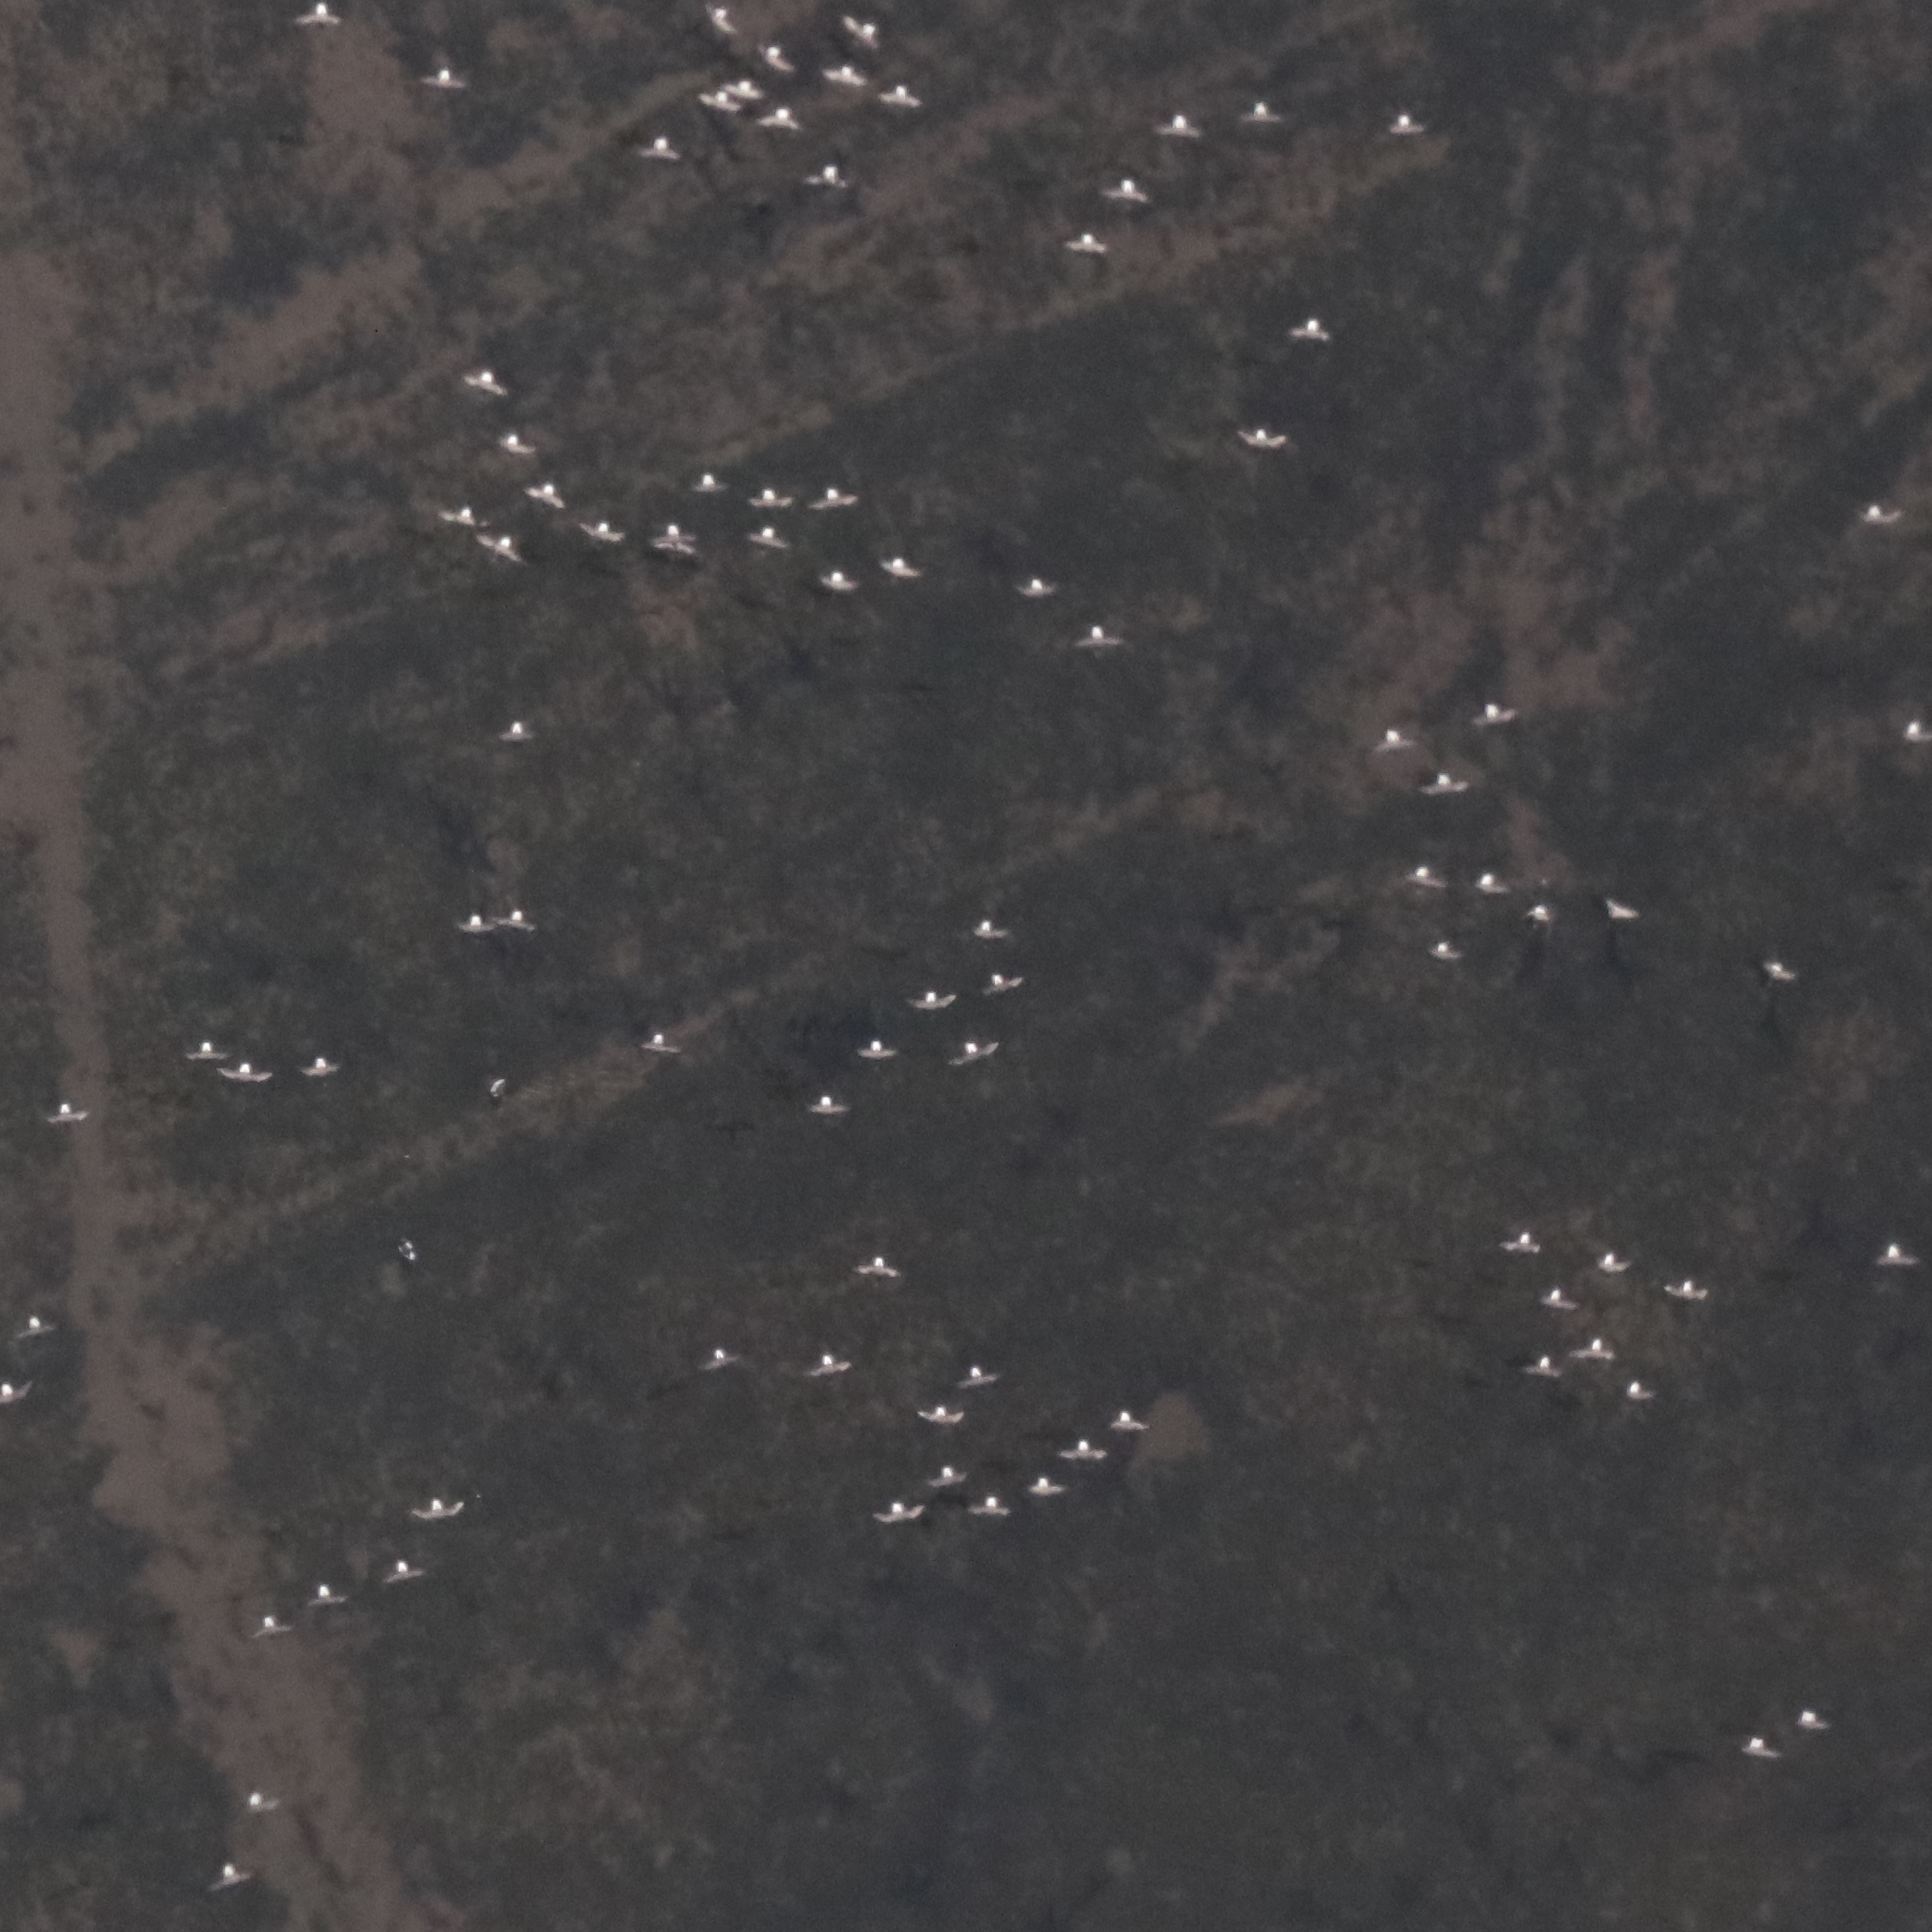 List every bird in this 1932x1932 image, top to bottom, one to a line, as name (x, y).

brant (727, 9)
brant (318, 22)
brant (866, 29)
brant (774, 53)
brant (846, 72)
brant (448, 76)
brant (744, 86)
brant (900, 100)
brant (720, 105)
brant (1262, 117)
brant (1178, 118)
brant (782, 124)
brant (1412, 129)
brant (663, 143)
brant (833, 171)
brant (1138, 186)
brant (1077, 251)
brant (1306, 337)
brant (486, 376)
brant (1263, 441)
brant (517, 442)
brant (722, 477)
brant (550, 497)
brant (775, 500)
brant (838, 501)
brant (465, 509)
brant (604, 527)
brant (1878, 527)
brant (676, 537)
brant (507, 542)
brant (674, 544)
brant (776, 548)
brant (904, 558)
brant (837, 585)
brant (1042, 589)
brant (1095, 638)
brant (1503, 719)
brant (1916, 729)
brant (521, 730)
brant (1401, 744)
brant (1444, 782)
brant (1425, 871)
brant (1498, 881)
brant (1622, 911)
brant (528, 914)
brant (483, 918)
brant (1536, 923)
brant (993, 927)
brant (1444, 950)
brant (1004, 983)
brant (1778, 986)
brant (934, 1002)
brant (880, 1046)
brant (661, 1049)
brant (209, 1052)
brant (966, 1054)
brant (322, 1064)
brant (240, 1076)
brant (501, 1090)
brant (833, 1097)
brant (73, 1112)
brant (1530, 1242)
brant (404, 1251)
brant (1891, 1255)
brant (880, 1262)
brant (1615, 1263)
brant (1691, 1285)
brant (1563, 1293)
brant (40, 1327)
brant (1594, 1350)
brant (725, 1357)
brant (824, 1366)
brant (1554, 1370)
brant (972, 1379)
brant (1643, 1382)
brant (18, 1392)
brant (947, 1403)
brant (1124, 1418)
brant (1079, 1459)
brant (950, 1467)
brant (1034, 1490)
brant (898, 1503)
brant (429, 1509)
brant (989, 1514)
brant (392, 1569)
brant (330, 1588)
brant (284, 1620)
brant (1815, 1717)
brant (1774, 1747)
brant (258, 1796)
brant (227, 1881)